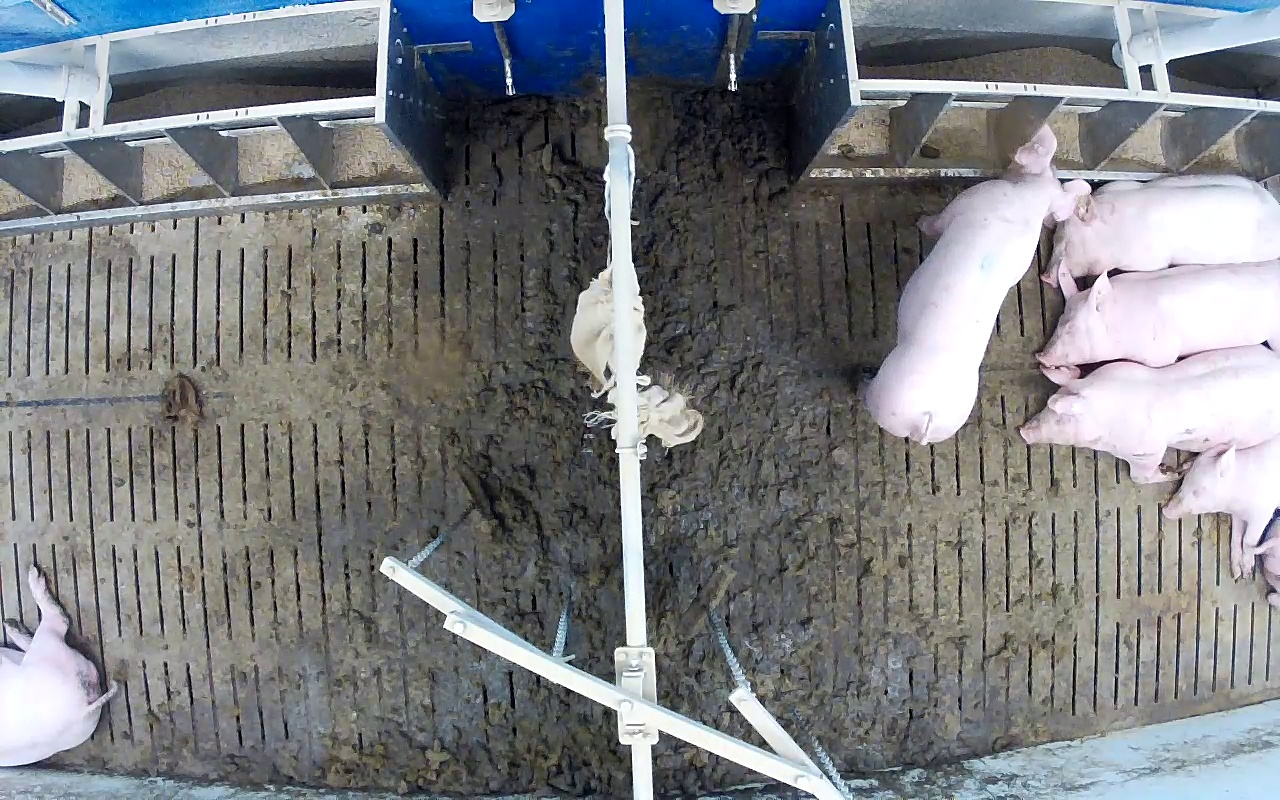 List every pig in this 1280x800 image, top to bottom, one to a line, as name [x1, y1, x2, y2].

pig [856, 125, 1090, 446]
pig [1040, 172, 1279, 287]
pig [1034, 257, 1279, 369]
pig [1016, 344, 1279, 484]
pig [1158, 436, 1277, 580]
pig [1244, 517, 1279, 612]
pig [0, 565, 119, 767]